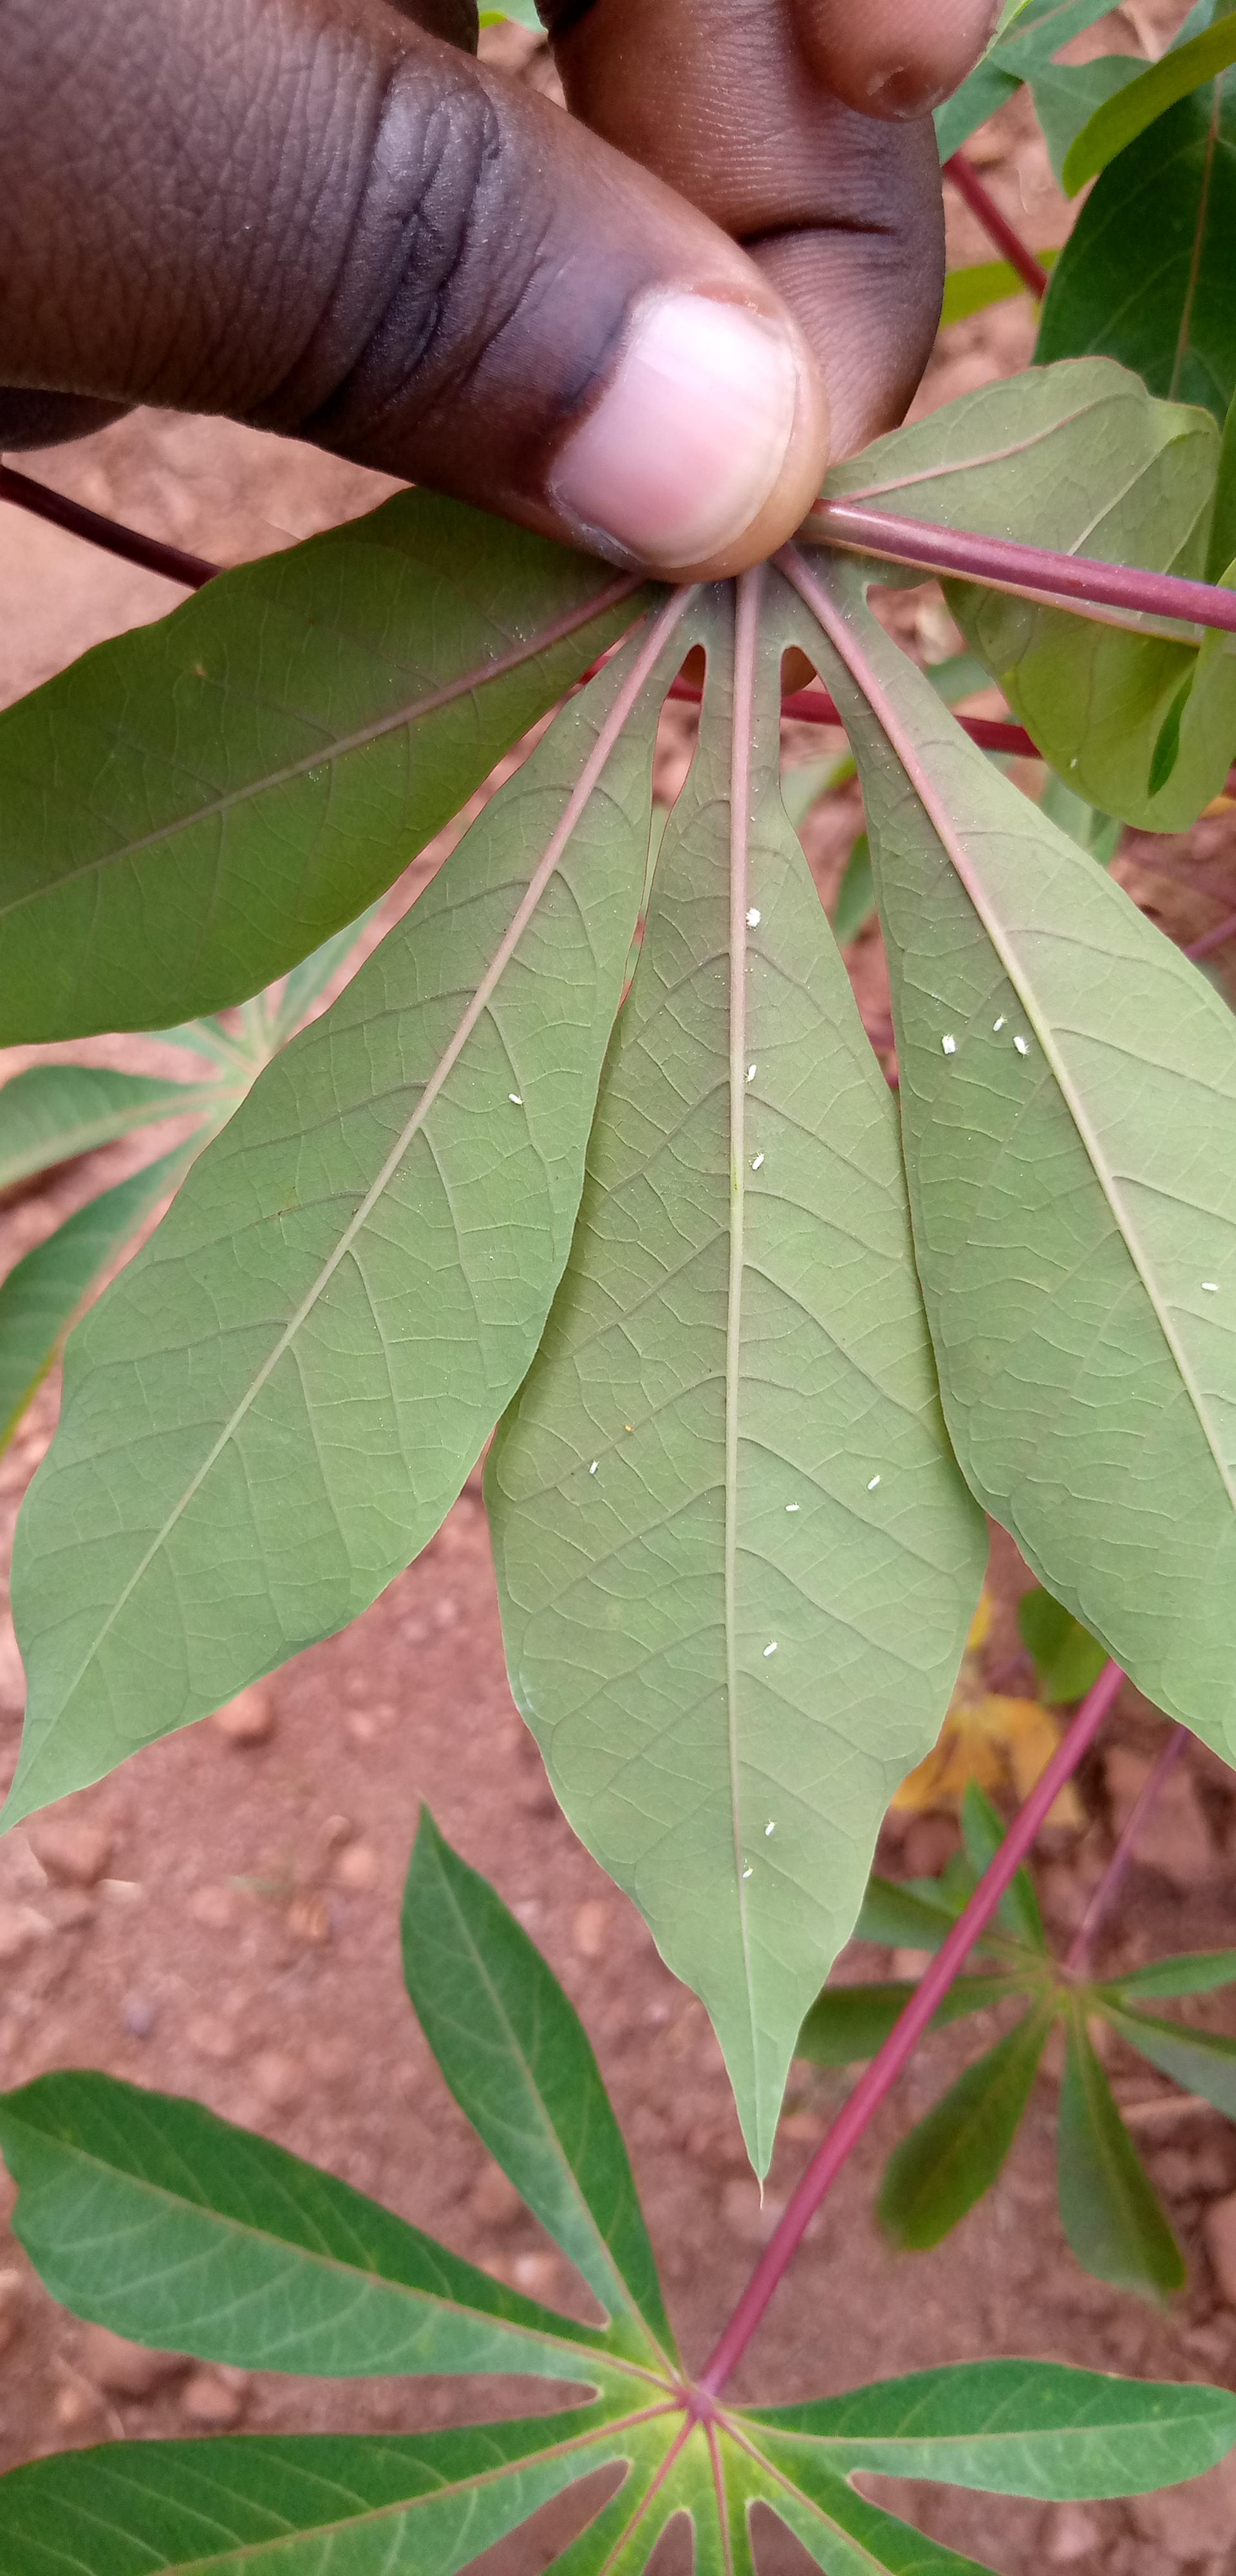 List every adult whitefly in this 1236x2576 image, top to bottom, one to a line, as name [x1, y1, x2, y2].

whitefly [727, 893, 773, 943]
whitefly [985, 1004, 1018, 1040]
whitefly [930, 1019, 960, 1071]
whitefly [1004, 1032, 1040, 1063]
whitefly [737, 1050, 771, 1095]
whitefly [501, 1079, 530, 1117]
whitefly [740, 1138, 767, 1196]
whitefly [1192, 1256, 1221, 1309]
whitefly [583, 1450, 611, 1486]
whitefly [863, 1467, 887, 1505]
whitefly [773, 1494, 809, 1529]
whitefly [745, 1629, 789, 1658]
whitefly [756, 1812, 786, 1848]
whitefly [737, 1865, 780, 1887]